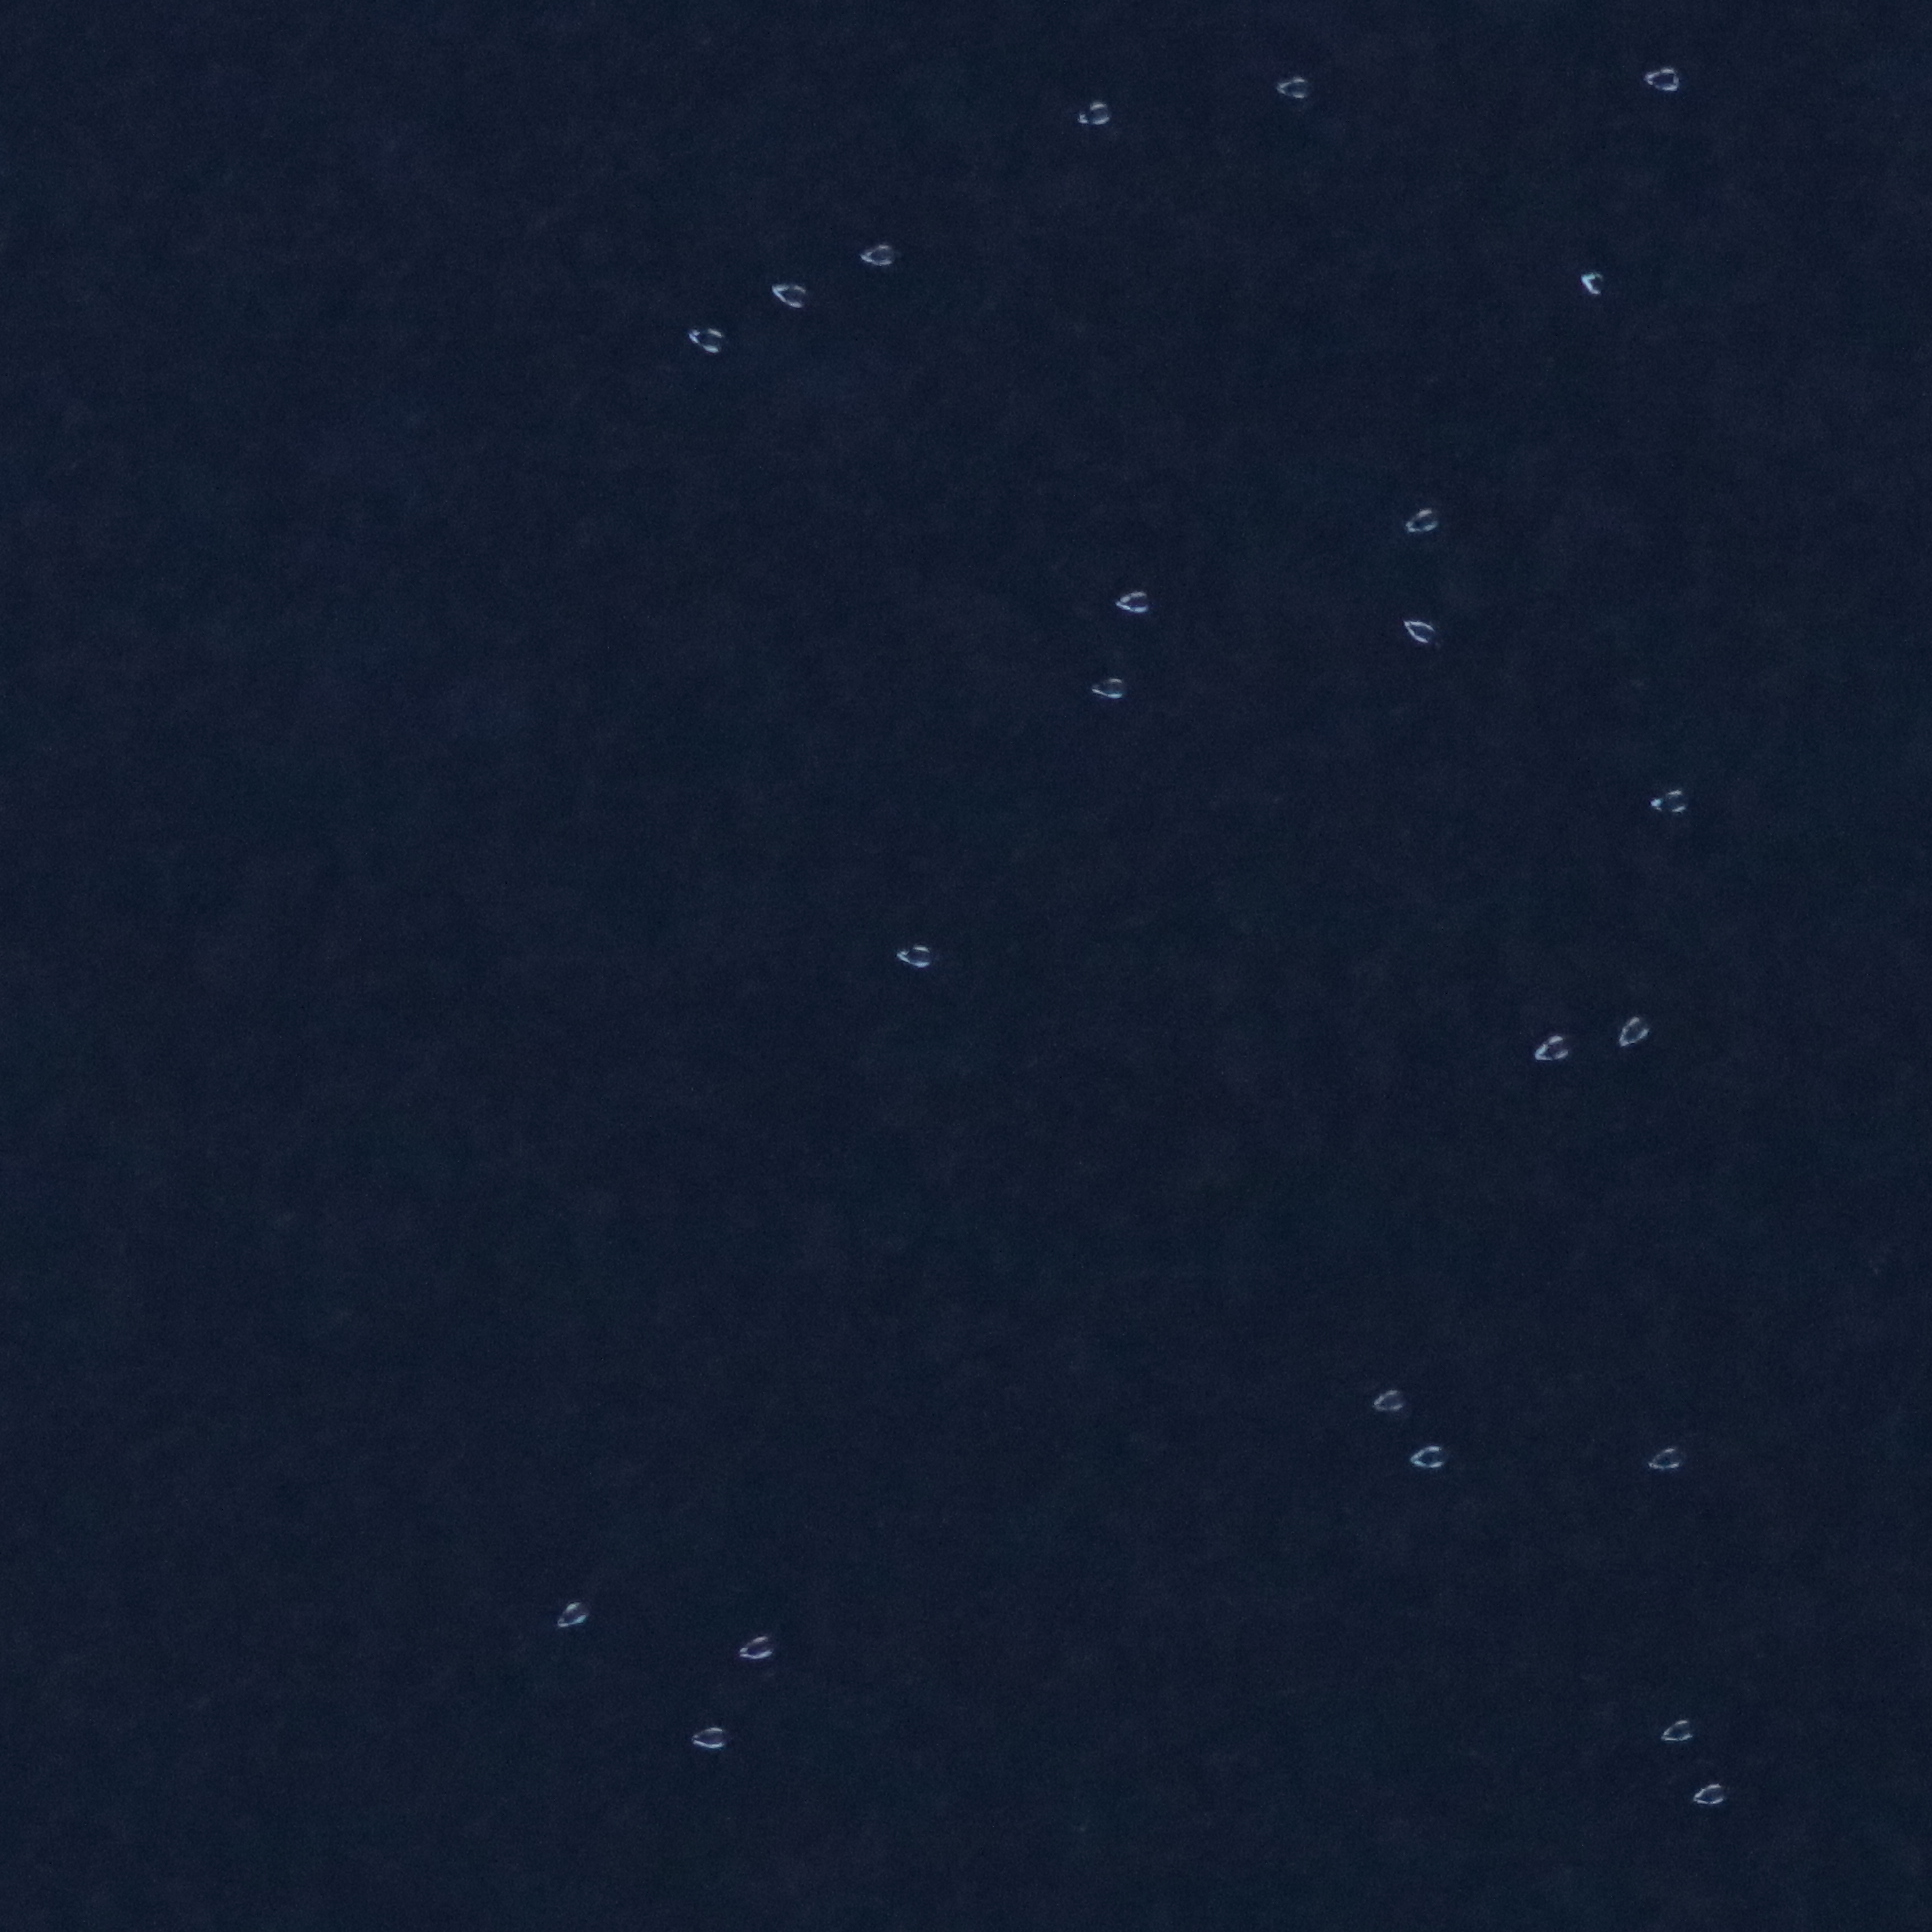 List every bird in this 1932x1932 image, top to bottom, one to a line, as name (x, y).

brant (1663, 81)
brant (1293, 87)
brant (1097, 115)
brant (883, 257)
brant (1597, 282)
brant (793, 295)
brant (711, 341)
brant (1420, 521)
brant (1135, 602)
brant (1419, 630)
brant (1116, 687)
brant (1673, 804)
brant (920, 959)
brant (1633, 1031)
brant (1555, 1048)
brant (1390, 1401)
brant (1431, 1457)
brant (1670, 1460)
brant (574, 1615)
brant (758, 1647)
brant (1678, 1729)
brant (714, 1739)
brant (1713, 1795)